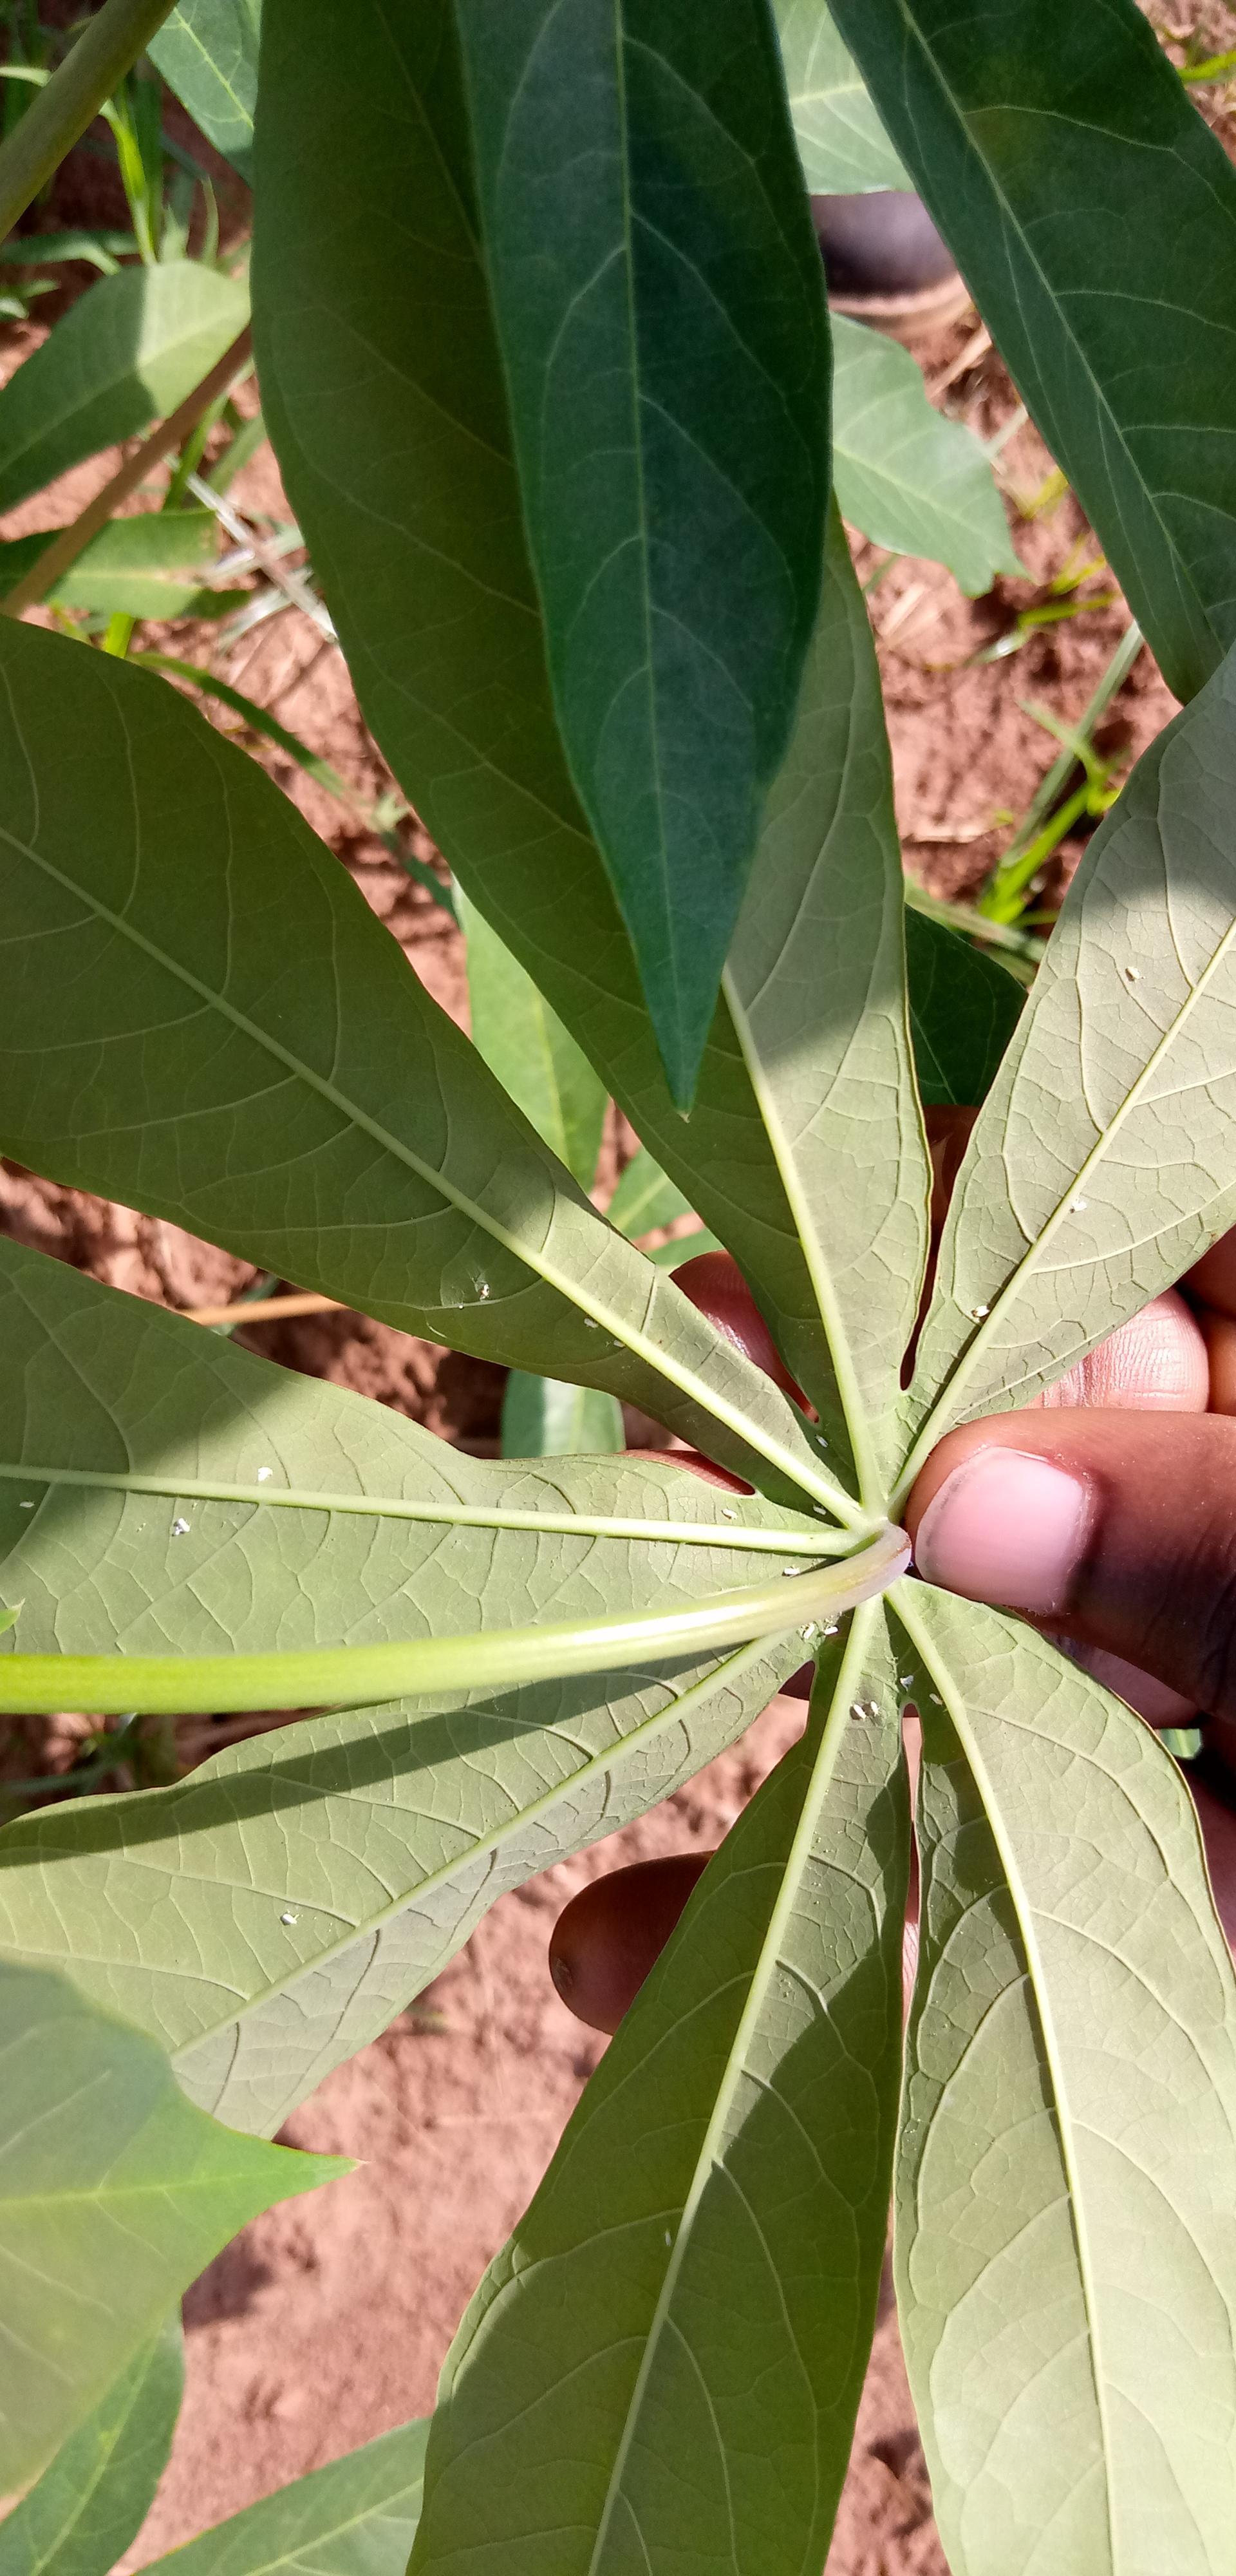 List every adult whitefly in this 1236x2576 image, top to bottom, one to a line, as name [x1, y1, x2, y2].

whitefly [1116, 954, 1154, 996]
whitefly [1057, 1184, 1094, 1224]
whitefly [465, 1273, 510, 1311]
whitefly [958, 1288, 997, 1325]
whitefly [802, 1417, 839, 1457]
whitefly [255, 1449, 287, 1493]
whitefly [7, 1481, 47, 1519]
whitefly [802, 1493, 839, 1528]
whitefly [706, 1496, 760, 1538]
whitefly [163, 1508, 205, 1551]
whitefly [770, 1553, 809, 1587]
whitefly [827, 1605, 856, 1650]
whitefly [792, 1613, 817, 1650]
whitefly [916, 1682, 965, 1721]
whitefly [844, 1684, 888, 1744]
whitefly [259, 1897, 312, 1942]
whitefly [648, 2217, 680, 2254]